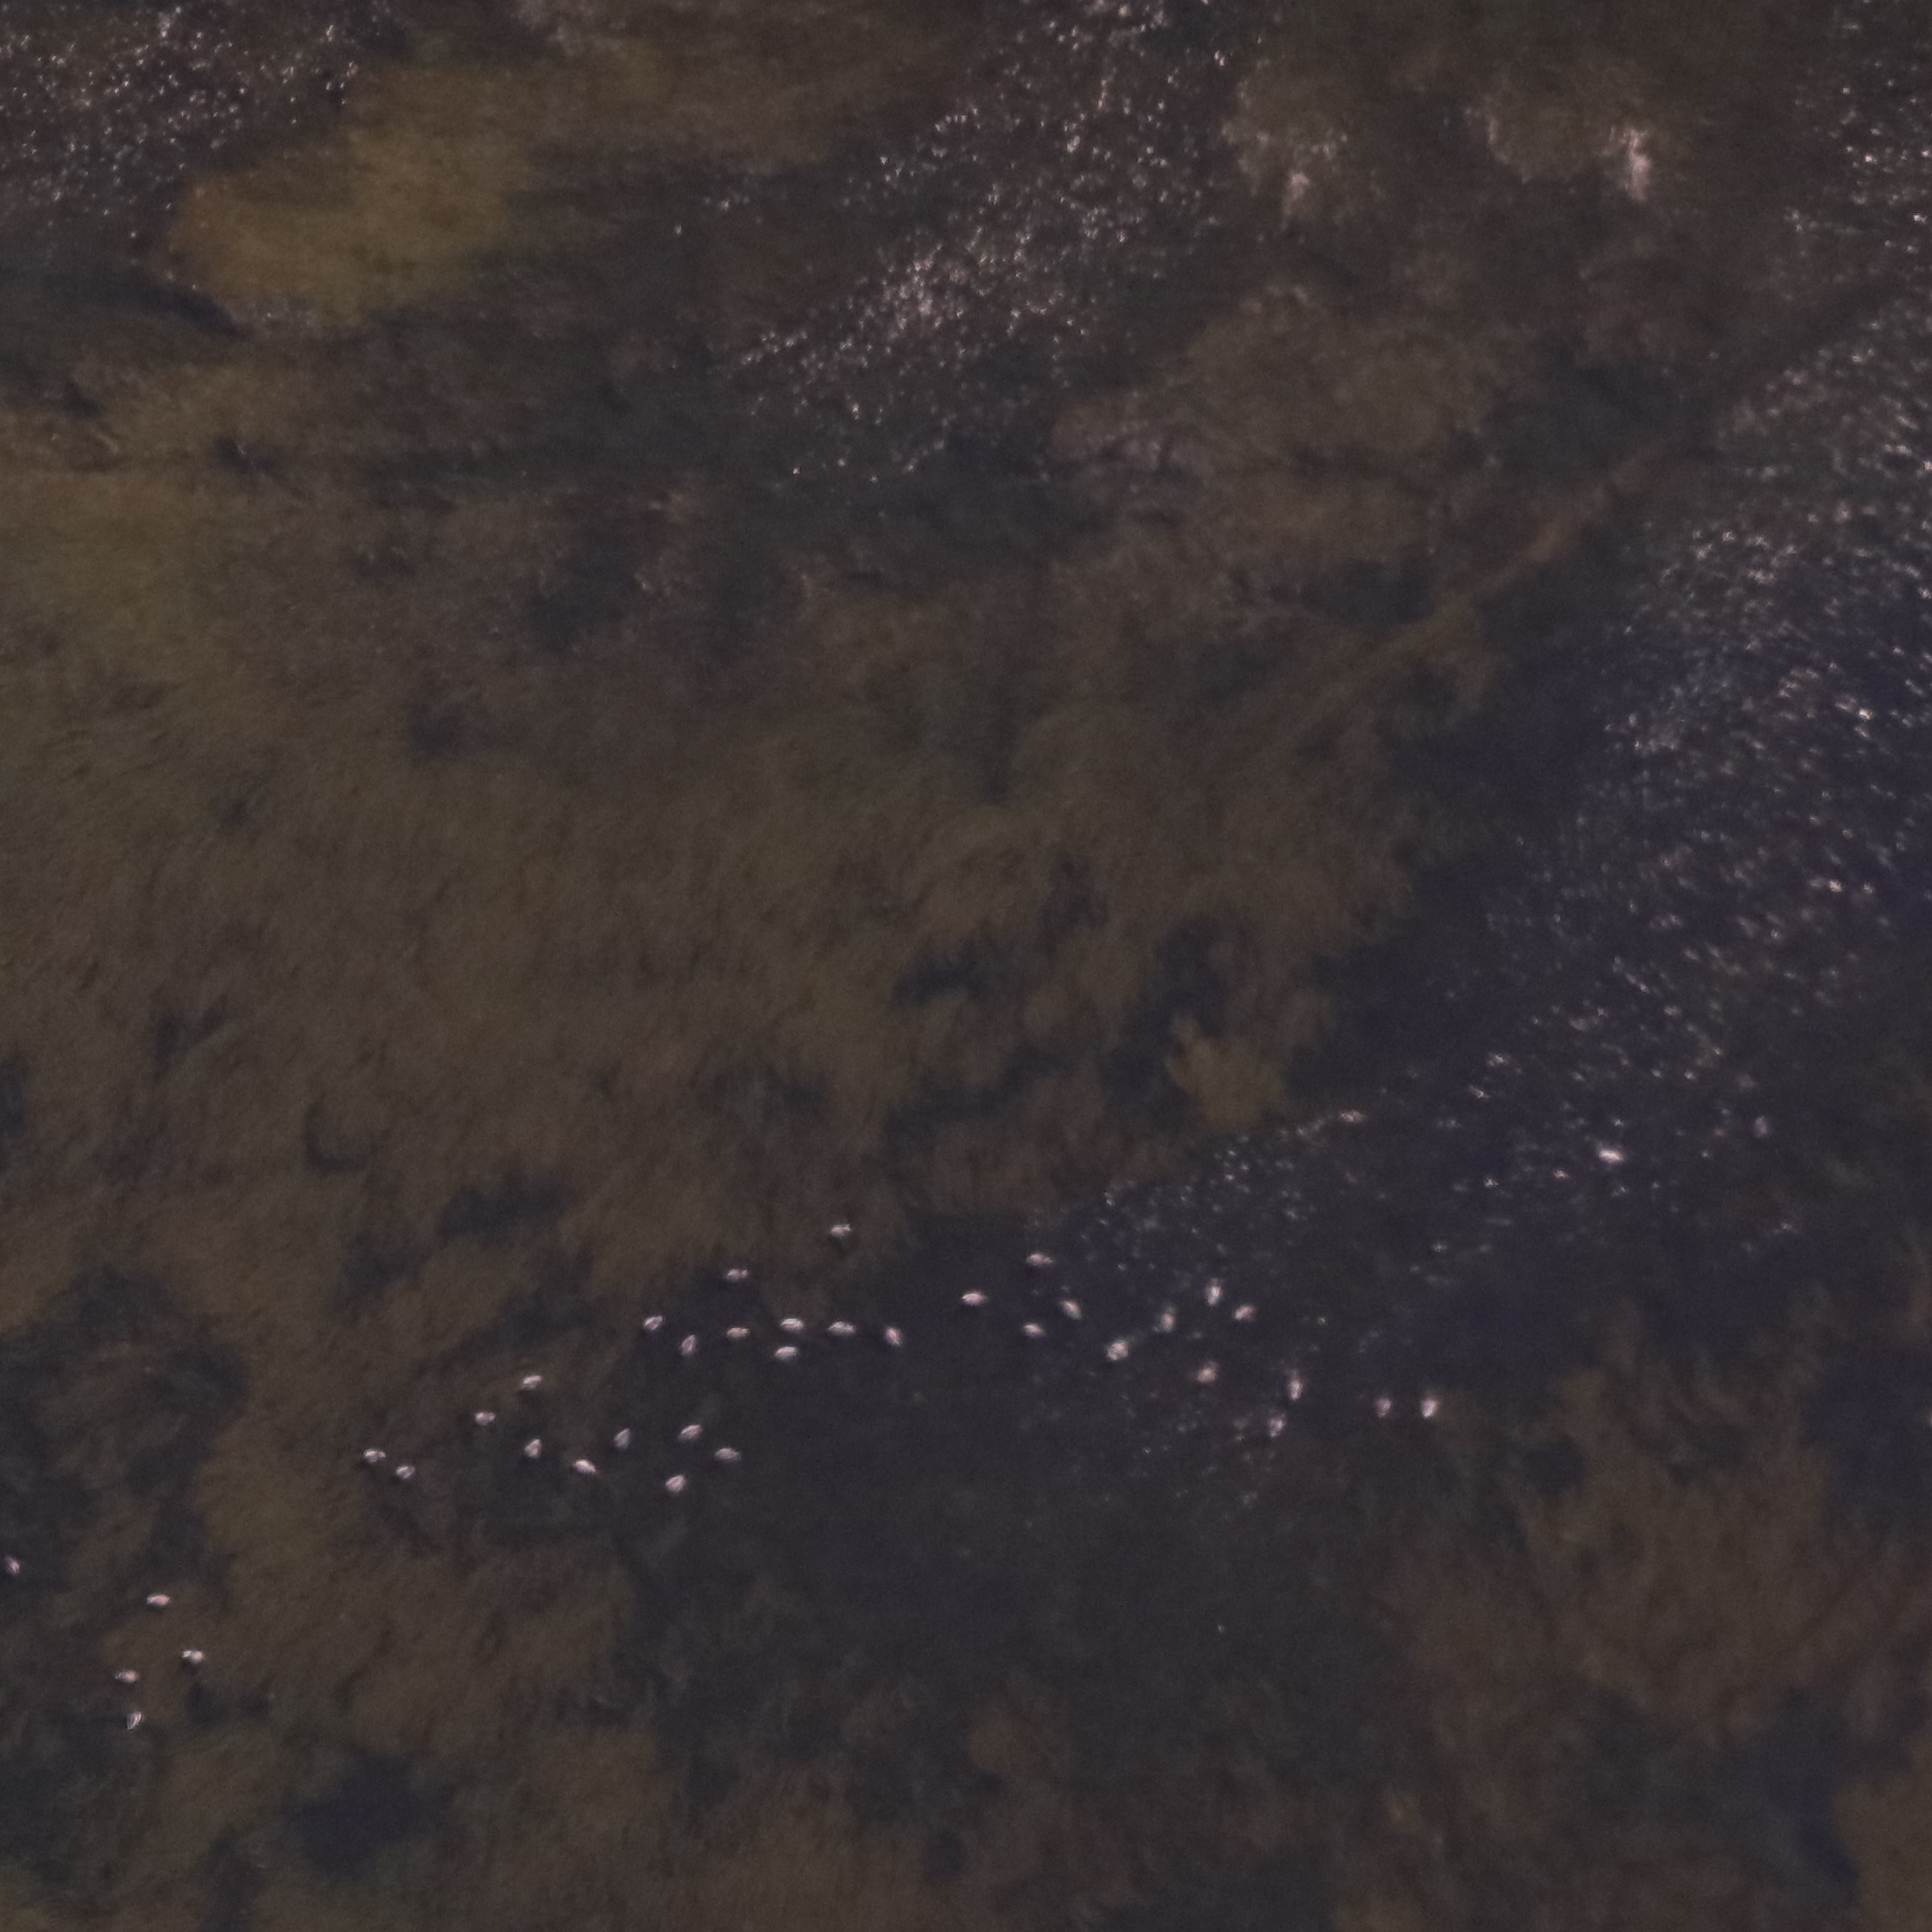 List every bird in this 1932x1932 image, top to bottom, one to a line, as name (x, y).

brant (1614, 1156)
brant (838, 1232)
brant (1027, 1258)
brant (731, 1275)
brant (968, 1290)
brant (1215, 1290)
brant (1243, 1308)
brant (1074, 1313)
brant (793, 1318)
brant (652, 1321)
brant (1173, 1322)
brant (1019, 1326)
brant (839, 1328)
brant (902, 1338)
brant (741, 1342)
brant (1116, 1346)
brant (688, 1348)
brant (788, 1354)
brant (1207, 1373)
brant (538, 1378)
brant (1297, 1385)
brant (1372, 1402)
brant (1426, 1412)
brant (483, 1417)
brant (1279, 1423)
brant (689, 1436)
brant (617, 1444)
brant (721, 1452)
brant (536, 1454)
brant (373, 1457)
brant (584, 1473)
brant (413, 1479)
brant (675, 1490)
brant (17, 1570)
brant (160, 1595)
brant (199, 1656)
brant (126, 1672)
brant (134, 1717)